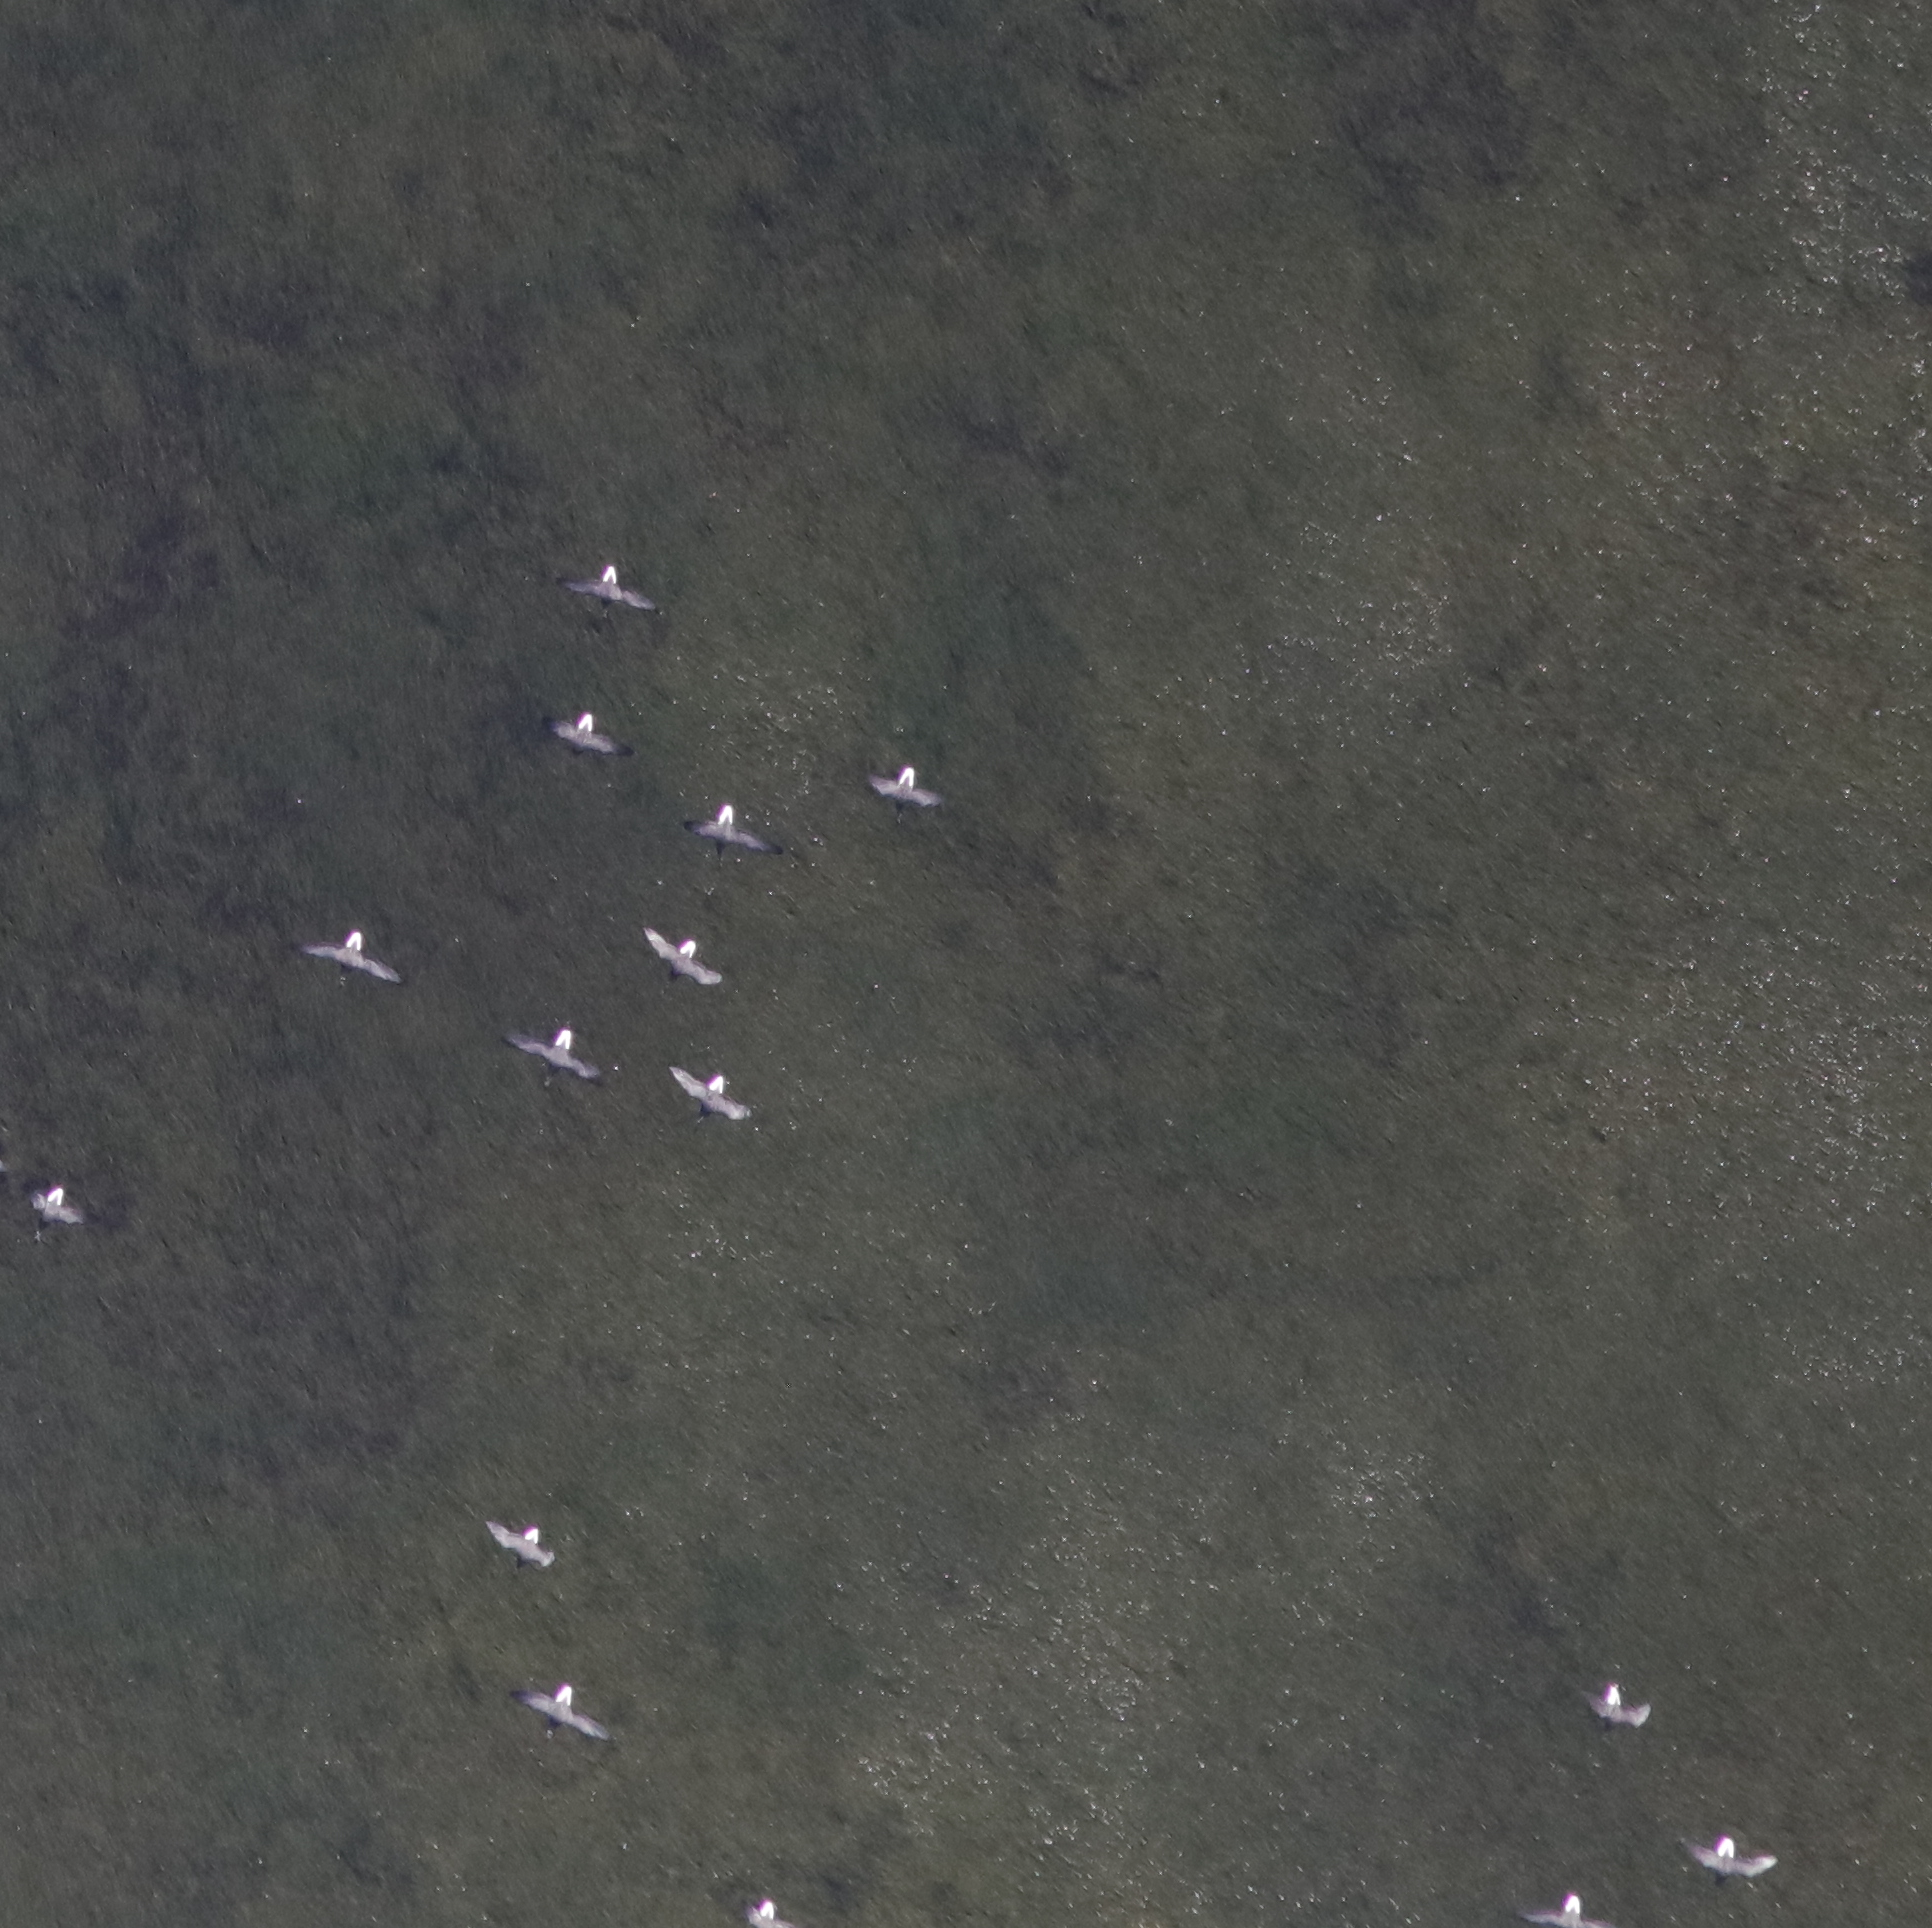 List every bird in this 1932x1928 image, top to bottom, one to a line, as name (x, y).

brant (609, 602)
brant (581, 748)
brant (903, 795)
brant (734, 831)
brant (350, 951)
brant (687, 961)
brant (555, 1057)
brant (714, 1111)
brant (45, 1216)
brant (526, 1546)
brant (1602, 1710)
brant (568, 1717)
brant (1737, 1856)
brant (1556, 1907)
brant (766, 1923)